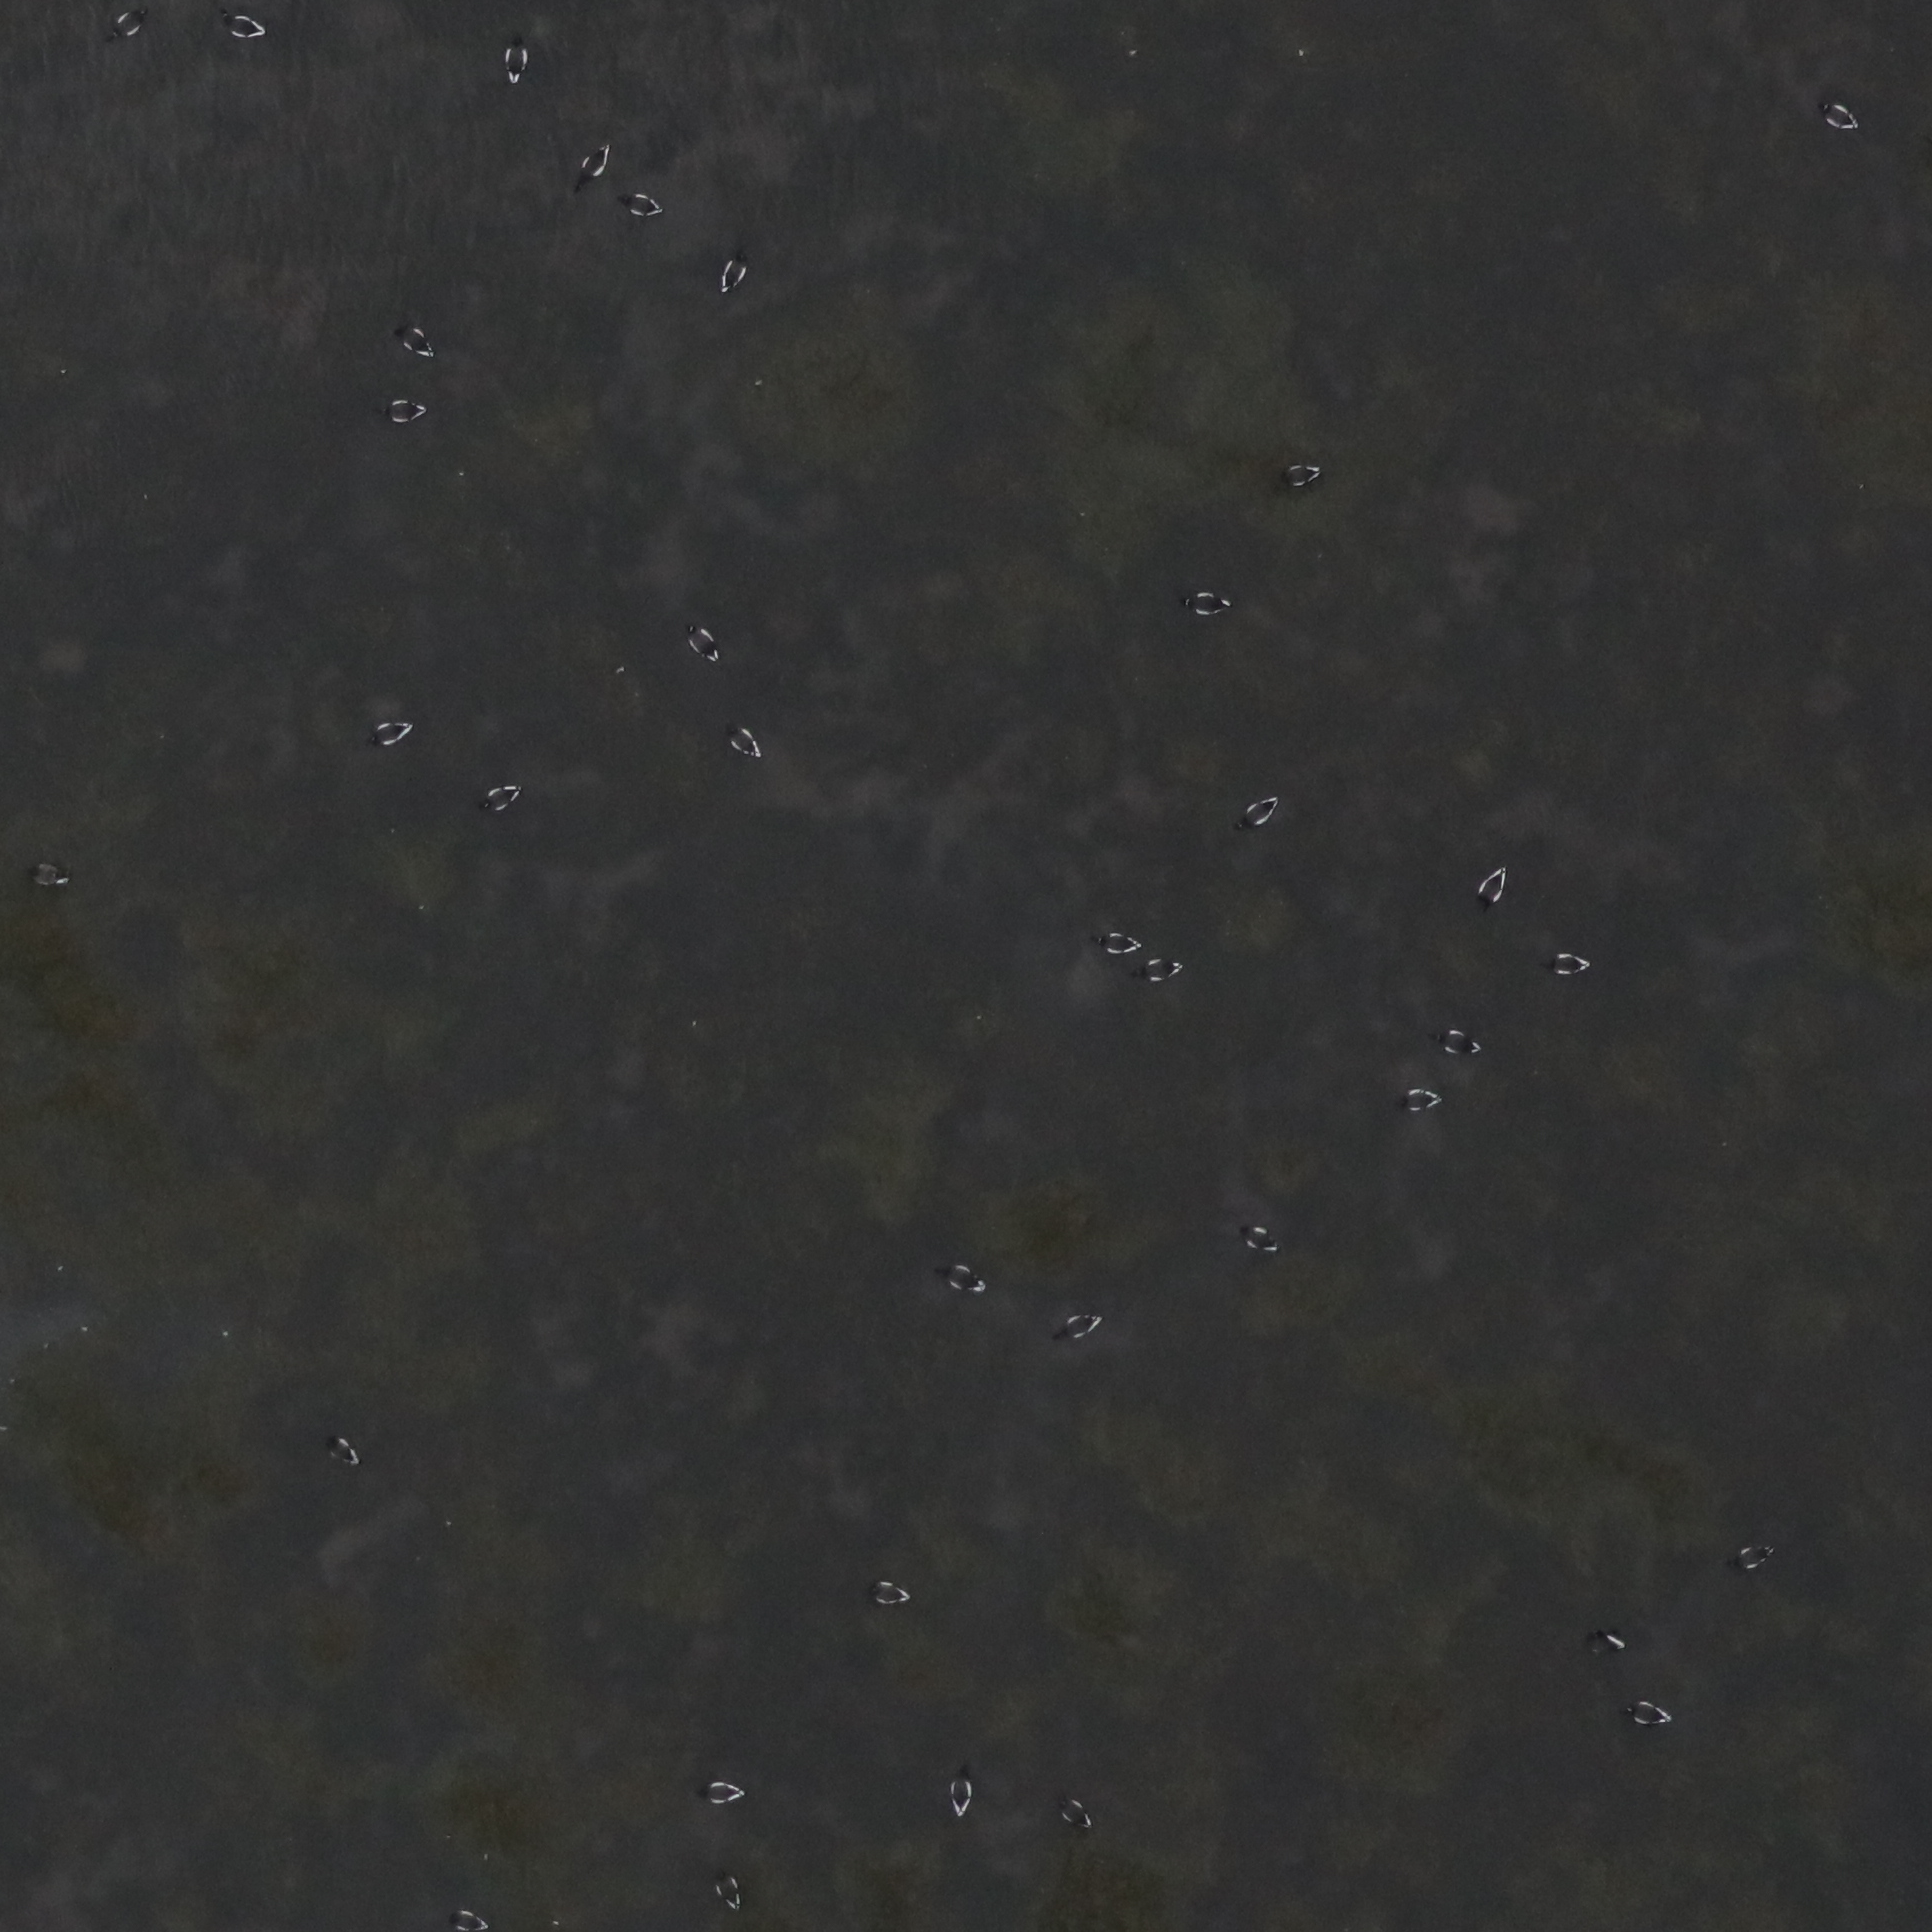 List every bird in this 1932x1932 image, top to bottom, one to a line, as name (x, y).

brant (130, 24)
brant (242, 26)
brant (518, 57)
brant (1836, 115)
brant (595, 163)
brant (640, 204)
brant (734, 273)
brant (417, 341)
brant (403, 409)
brant (1300, 475)
brant (1208, 604)
brant (701, 642)
brant (392, 731)
brant (744, 742)
brant (500, 799)
brant (1258, 813)
brant (49, 873)
brant (1491, 889)
brant (1120, 944)
brant (1568, 964)
brant (1160, 971)
brant (1459, 1042)
brant (1419, 1099)
brant (1259, 1239)
brant (962, 1277)
brant (1079, 1327)
brant (344, 1451)
brant (1753, 1557)
brant (890, 1594)
brant (1601, 1639)
brant (1647, 1713)
brant (724, 1792)
brant (962, 1792)
brant (1076, 1812)
brant (729, 1889)
brant (469, 1919)